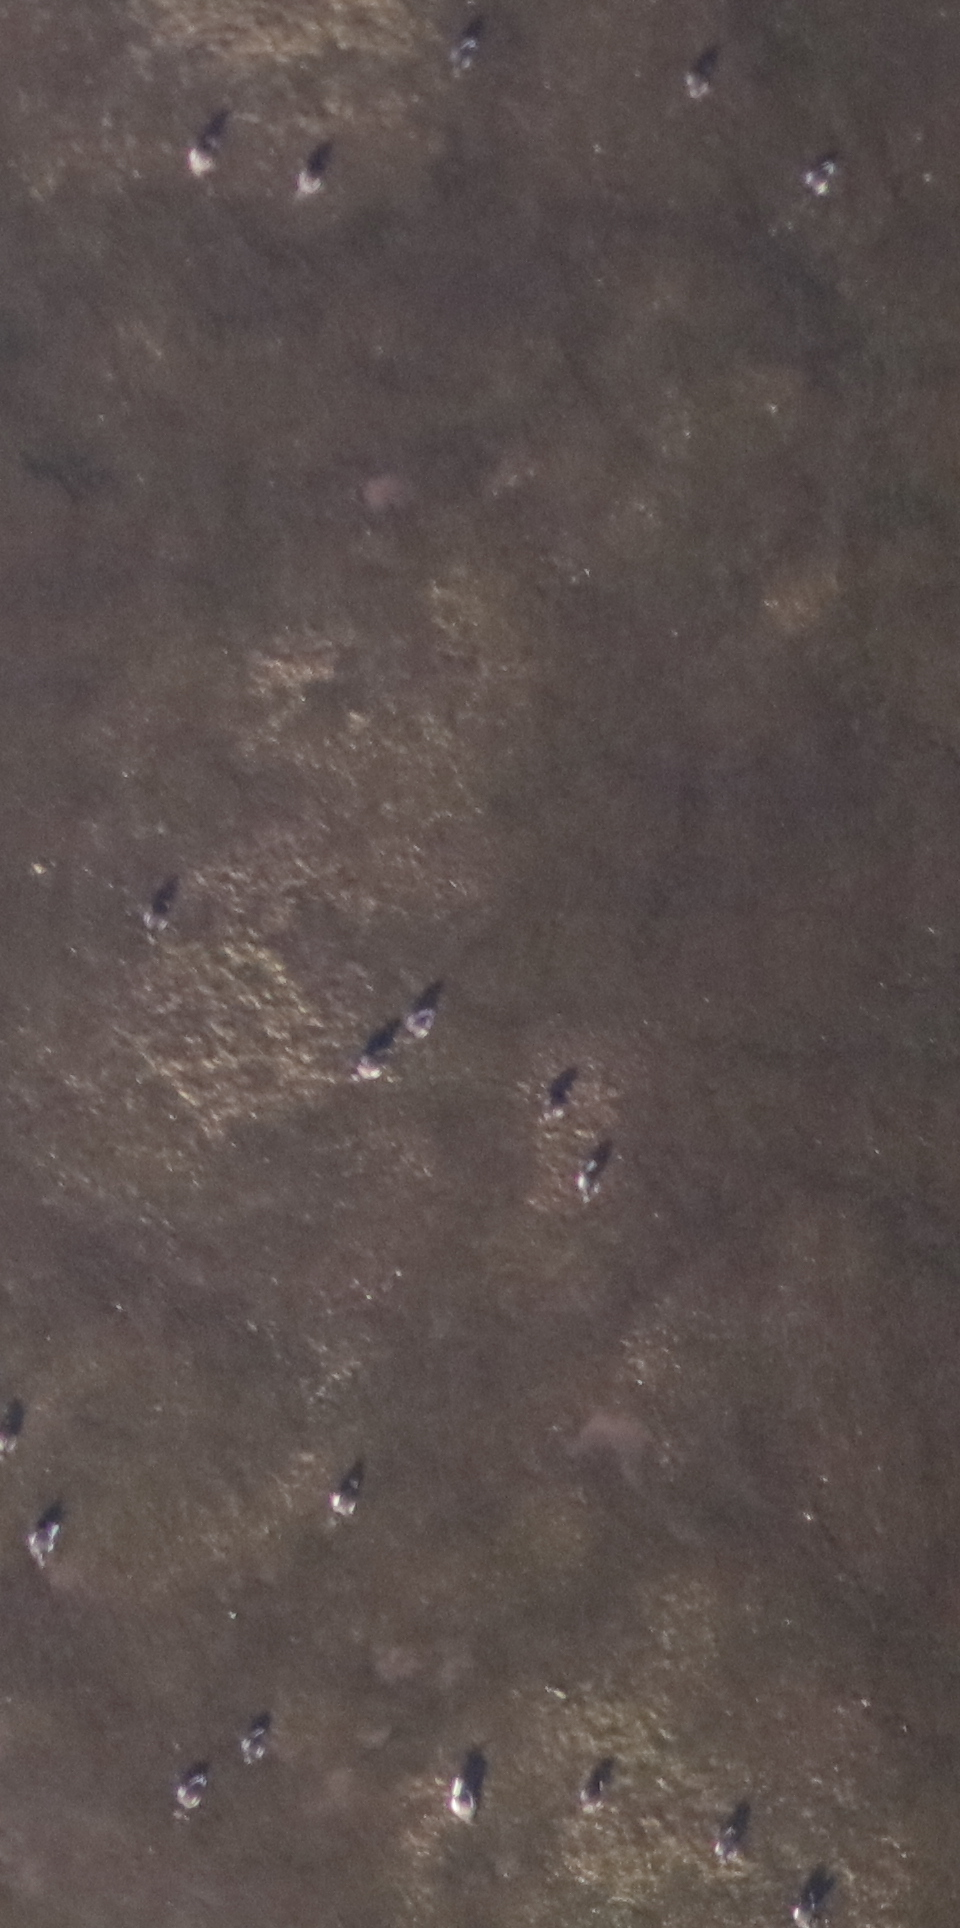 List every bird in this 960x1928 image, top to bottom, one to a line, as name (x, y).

brant (463, 50)
brant (695, 88)
brant (202, 152)
brant (819, 178)
brant (317, 183)
brant (155, 917)
brant (419, 1026)
brant (361, 1062)
brant (558, 1118)
brant (590, 1186)
brant (14, 1449)
brant (344, 1500)
brant (41, 1540)
brant (255, 1744)
brant (188, 1791)
brant (592, 1791)
brant (462, 1800)
brant (720, 1850)
brant (802, 1912)